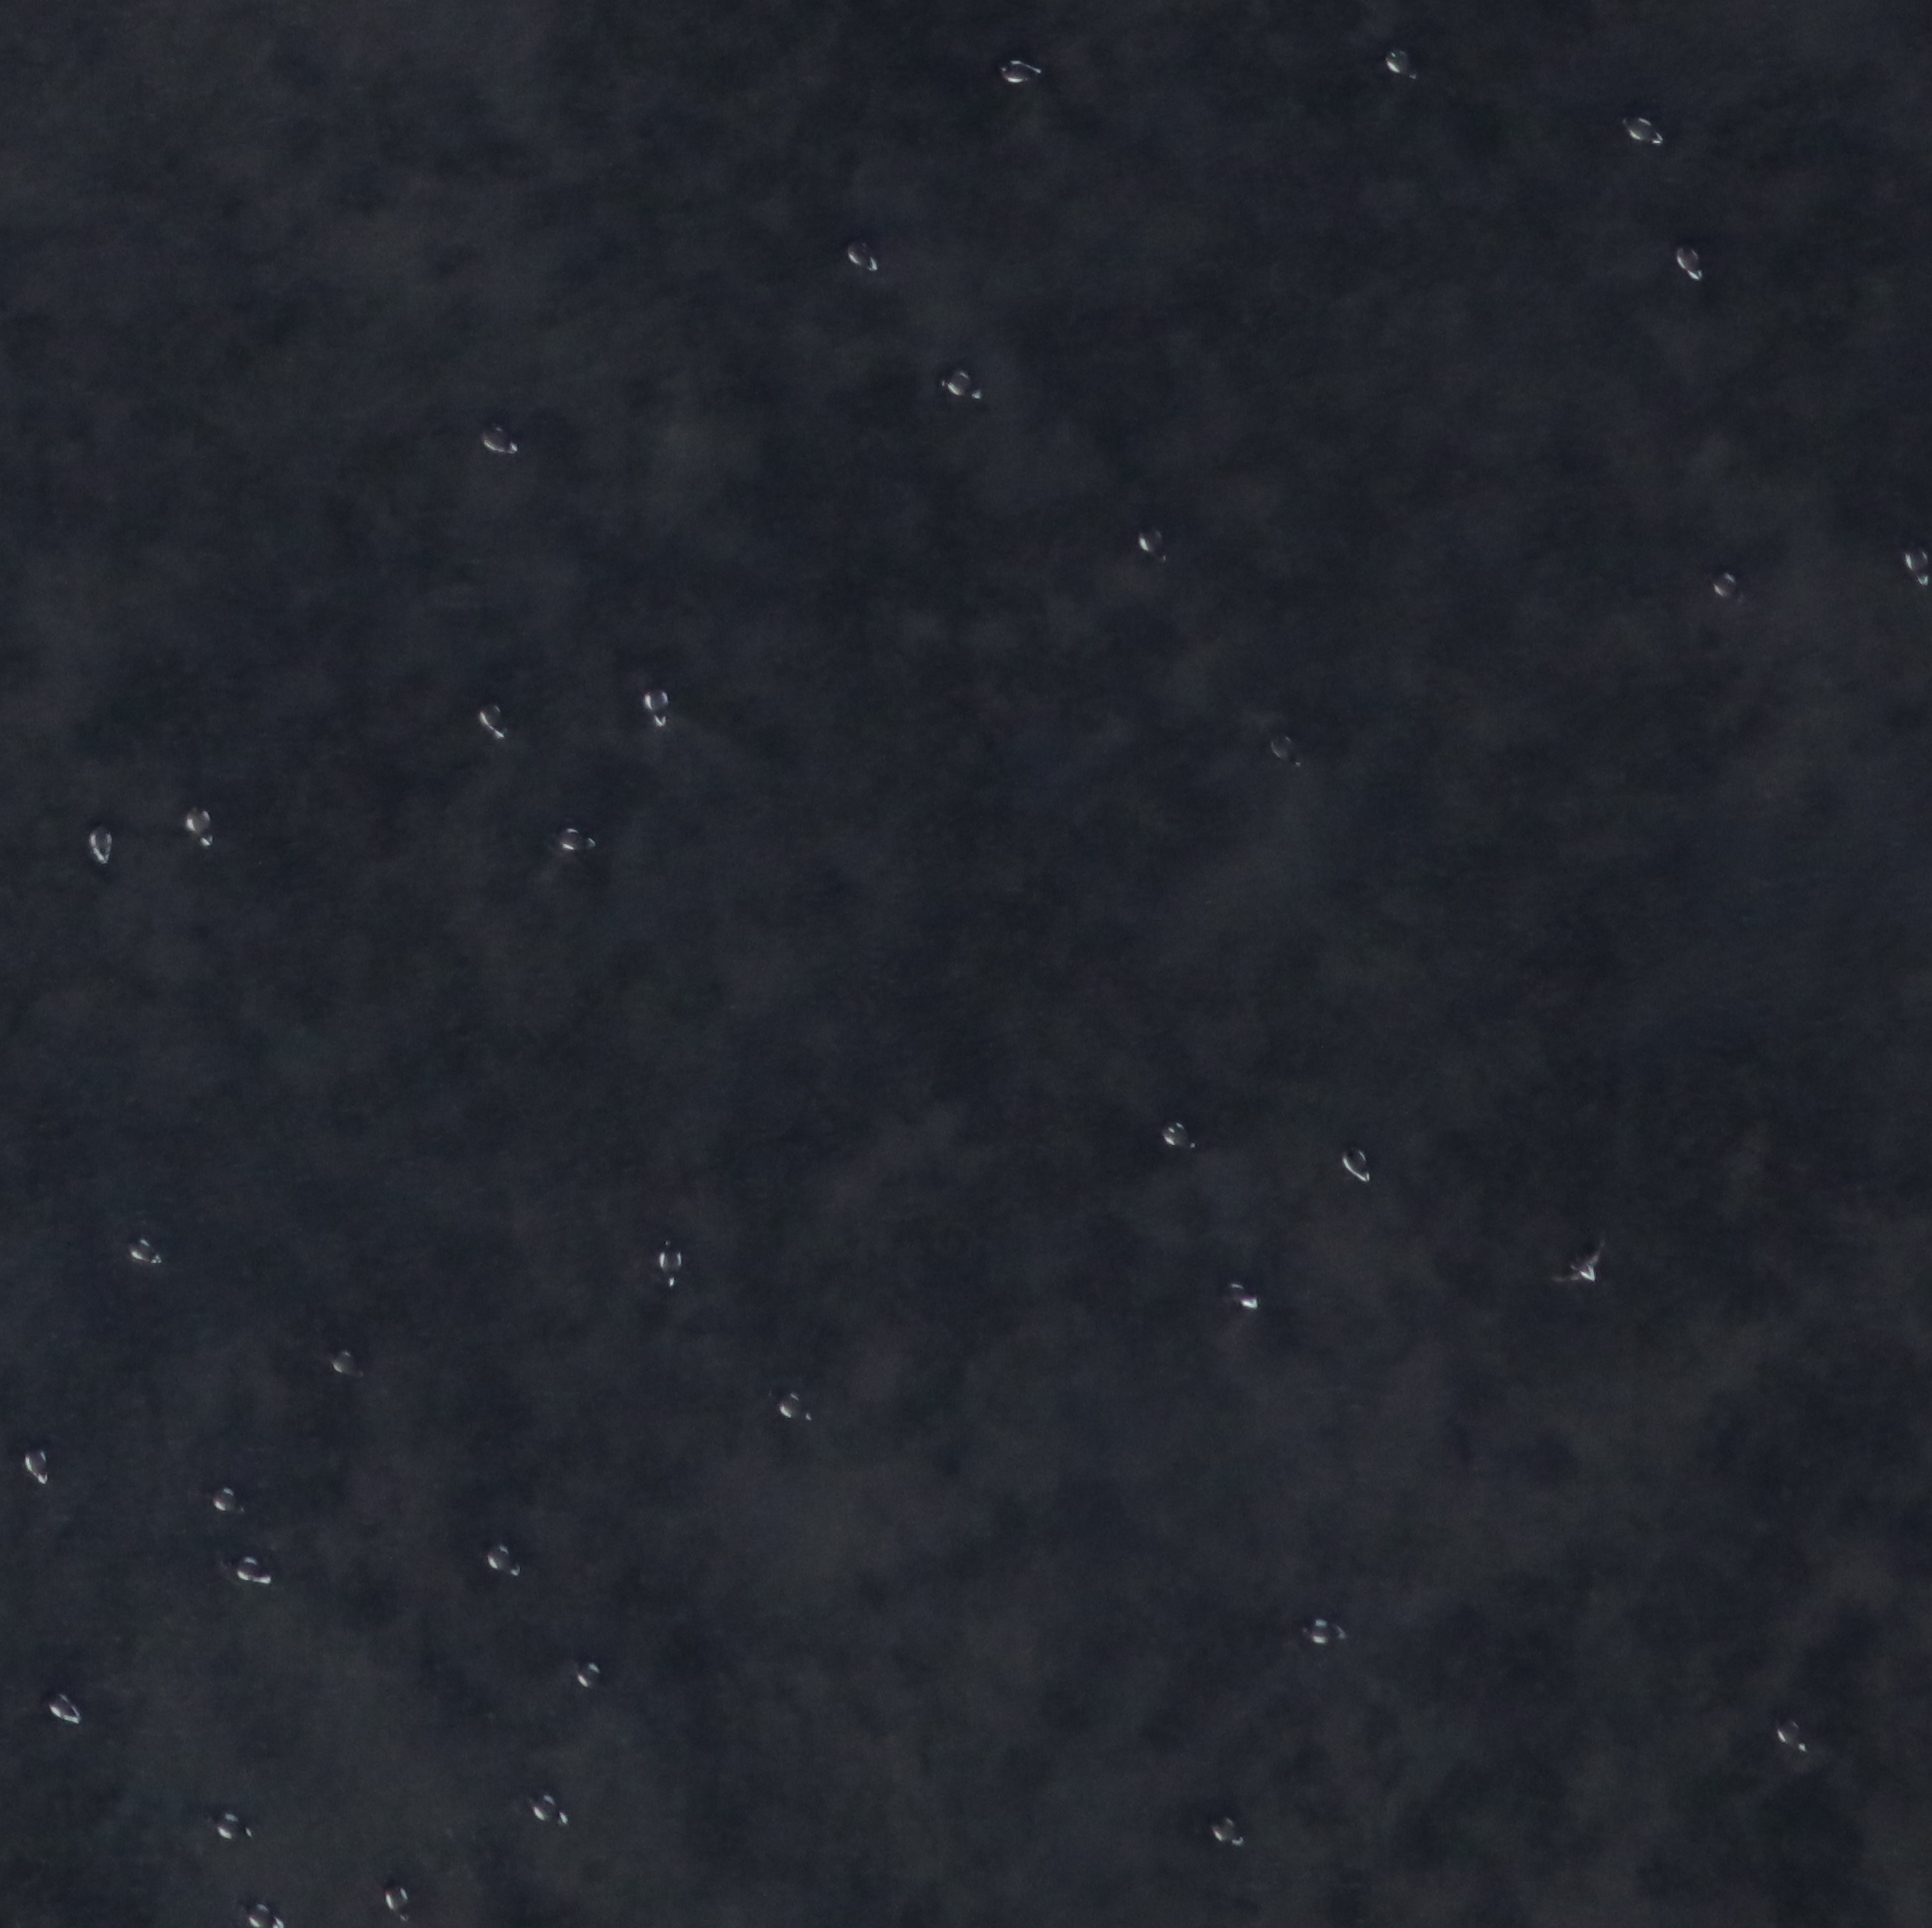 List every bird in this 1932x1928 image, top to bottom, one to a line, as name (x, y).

brant (1396, 62)
brant (1020, 72)
brant (1642, 130)
brant (858, 253)
brant (1690, 263)
brant (962, 385)
brant (496, 440)
brant (1155, 545)
brant (1918, 565)
brant (1725, 583)
brant (657, 705)
brant (487, 715)
brant (1284, 750)
brant (200, 823)
brant (573, 842)
brant (102, 843)
brant (1174, 1133)
brant (1355, 1164)
brant (145, 1251)
brant (668, 1263)
brant (1582, 1263)
brant (1244, 1294)
brant (345, 1363)
brant (790, 1403)
brant (34, 1464)
brant (225, 1501)
brant (503, 1560)
brant (251, 1570)
brant (1322, 1633)
brant (590, 1672)
brant (63, 1707)
brant (1788, 1733)
brant (546, 1809)
brant (230, 1826)
brant (1228, 1831)
brant (398, 1903)
brant (258, 1910)